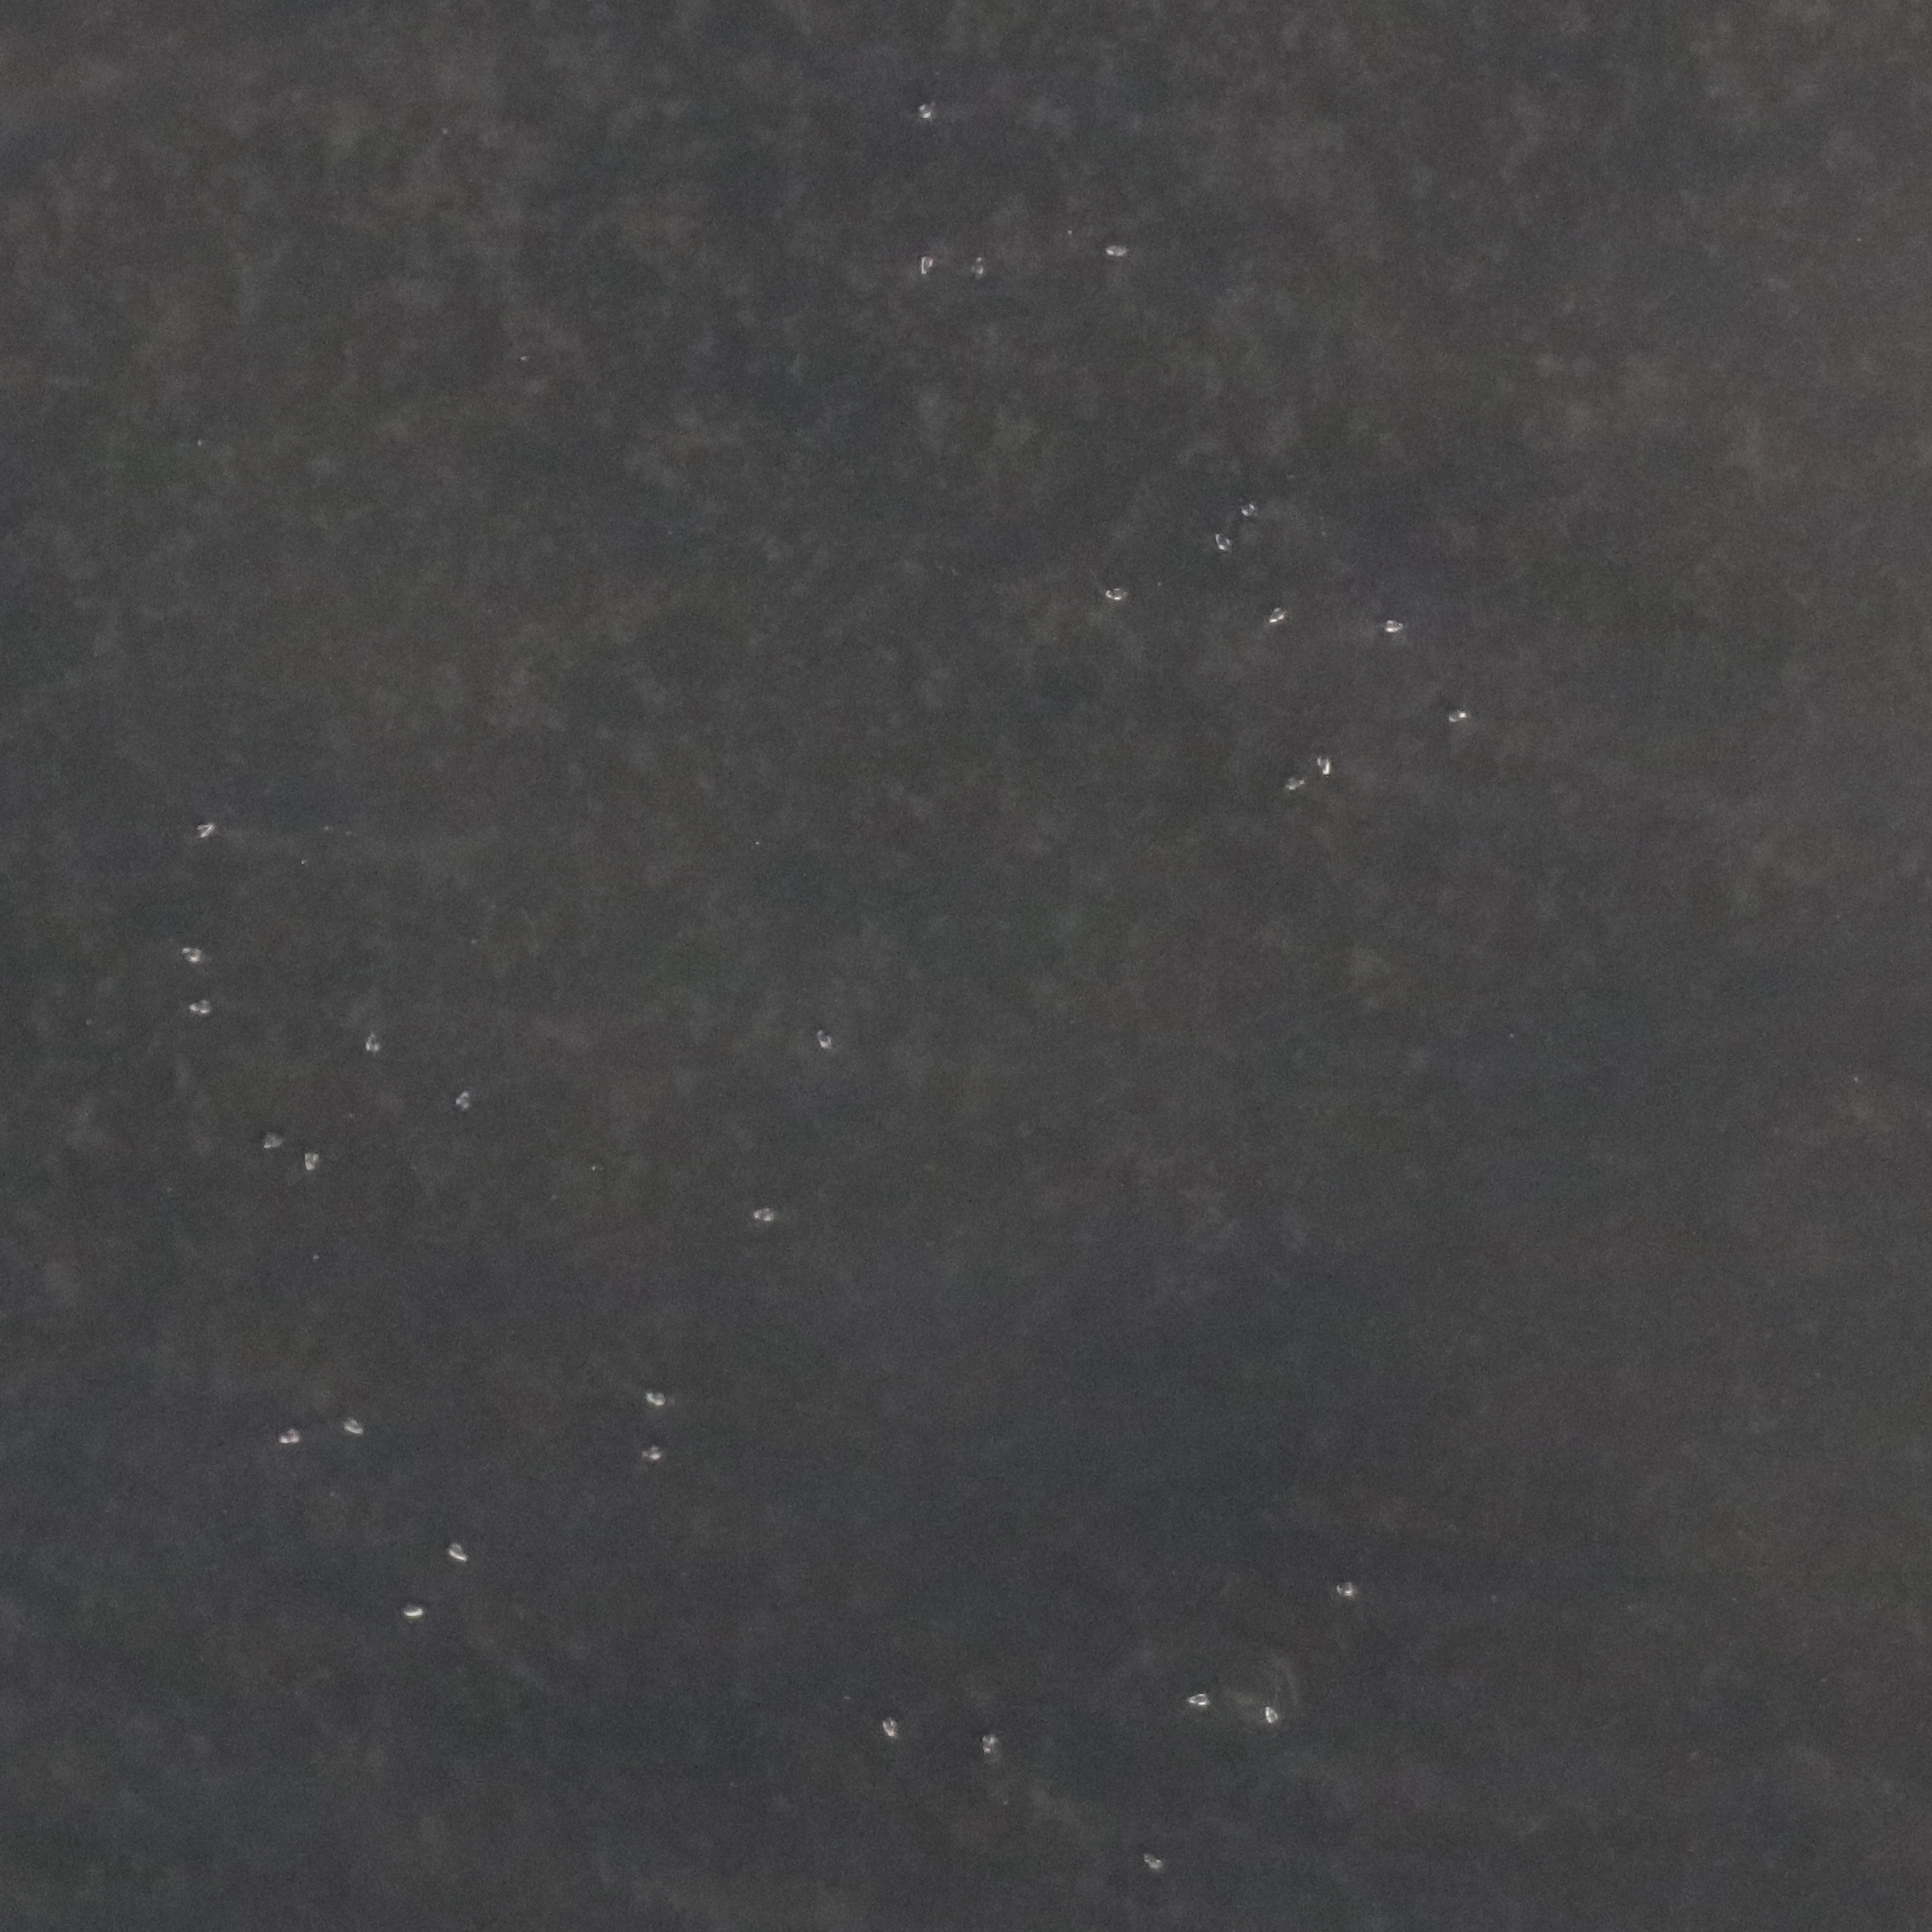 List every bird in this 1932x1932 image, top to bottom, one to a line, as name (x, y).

brant (925, 110)
brant (1118, 248)
brant (926, 263)
brant (977, 268)
brant (1249, 511)
brant (1224, 543)
brant (1116, 594)
brant (1278, 615)
brant (1393, 622)
brant (1455, 716)
brant (1324, 764)
brant (1290, 784)
brant (202, 828)
brant (191, 954)
brant (201, 1007)
brant (825, 1039)
brant (369, 1045)
brant (462, 1101)
brant (271, 1142)
brant (306, 1159)
brant (765, 1214)
brant (660, 1394)
brant (355, 1425)
brant (289, 1438)
brant (654, 1453)
brant (457, 1550)
brant (1346, 1588)
brant (413, 1612)
brant (1200, 1698)
brant (1270, 1717)
brant (890, 1726)
brant (989, 1739)
brant (1153, 1862)